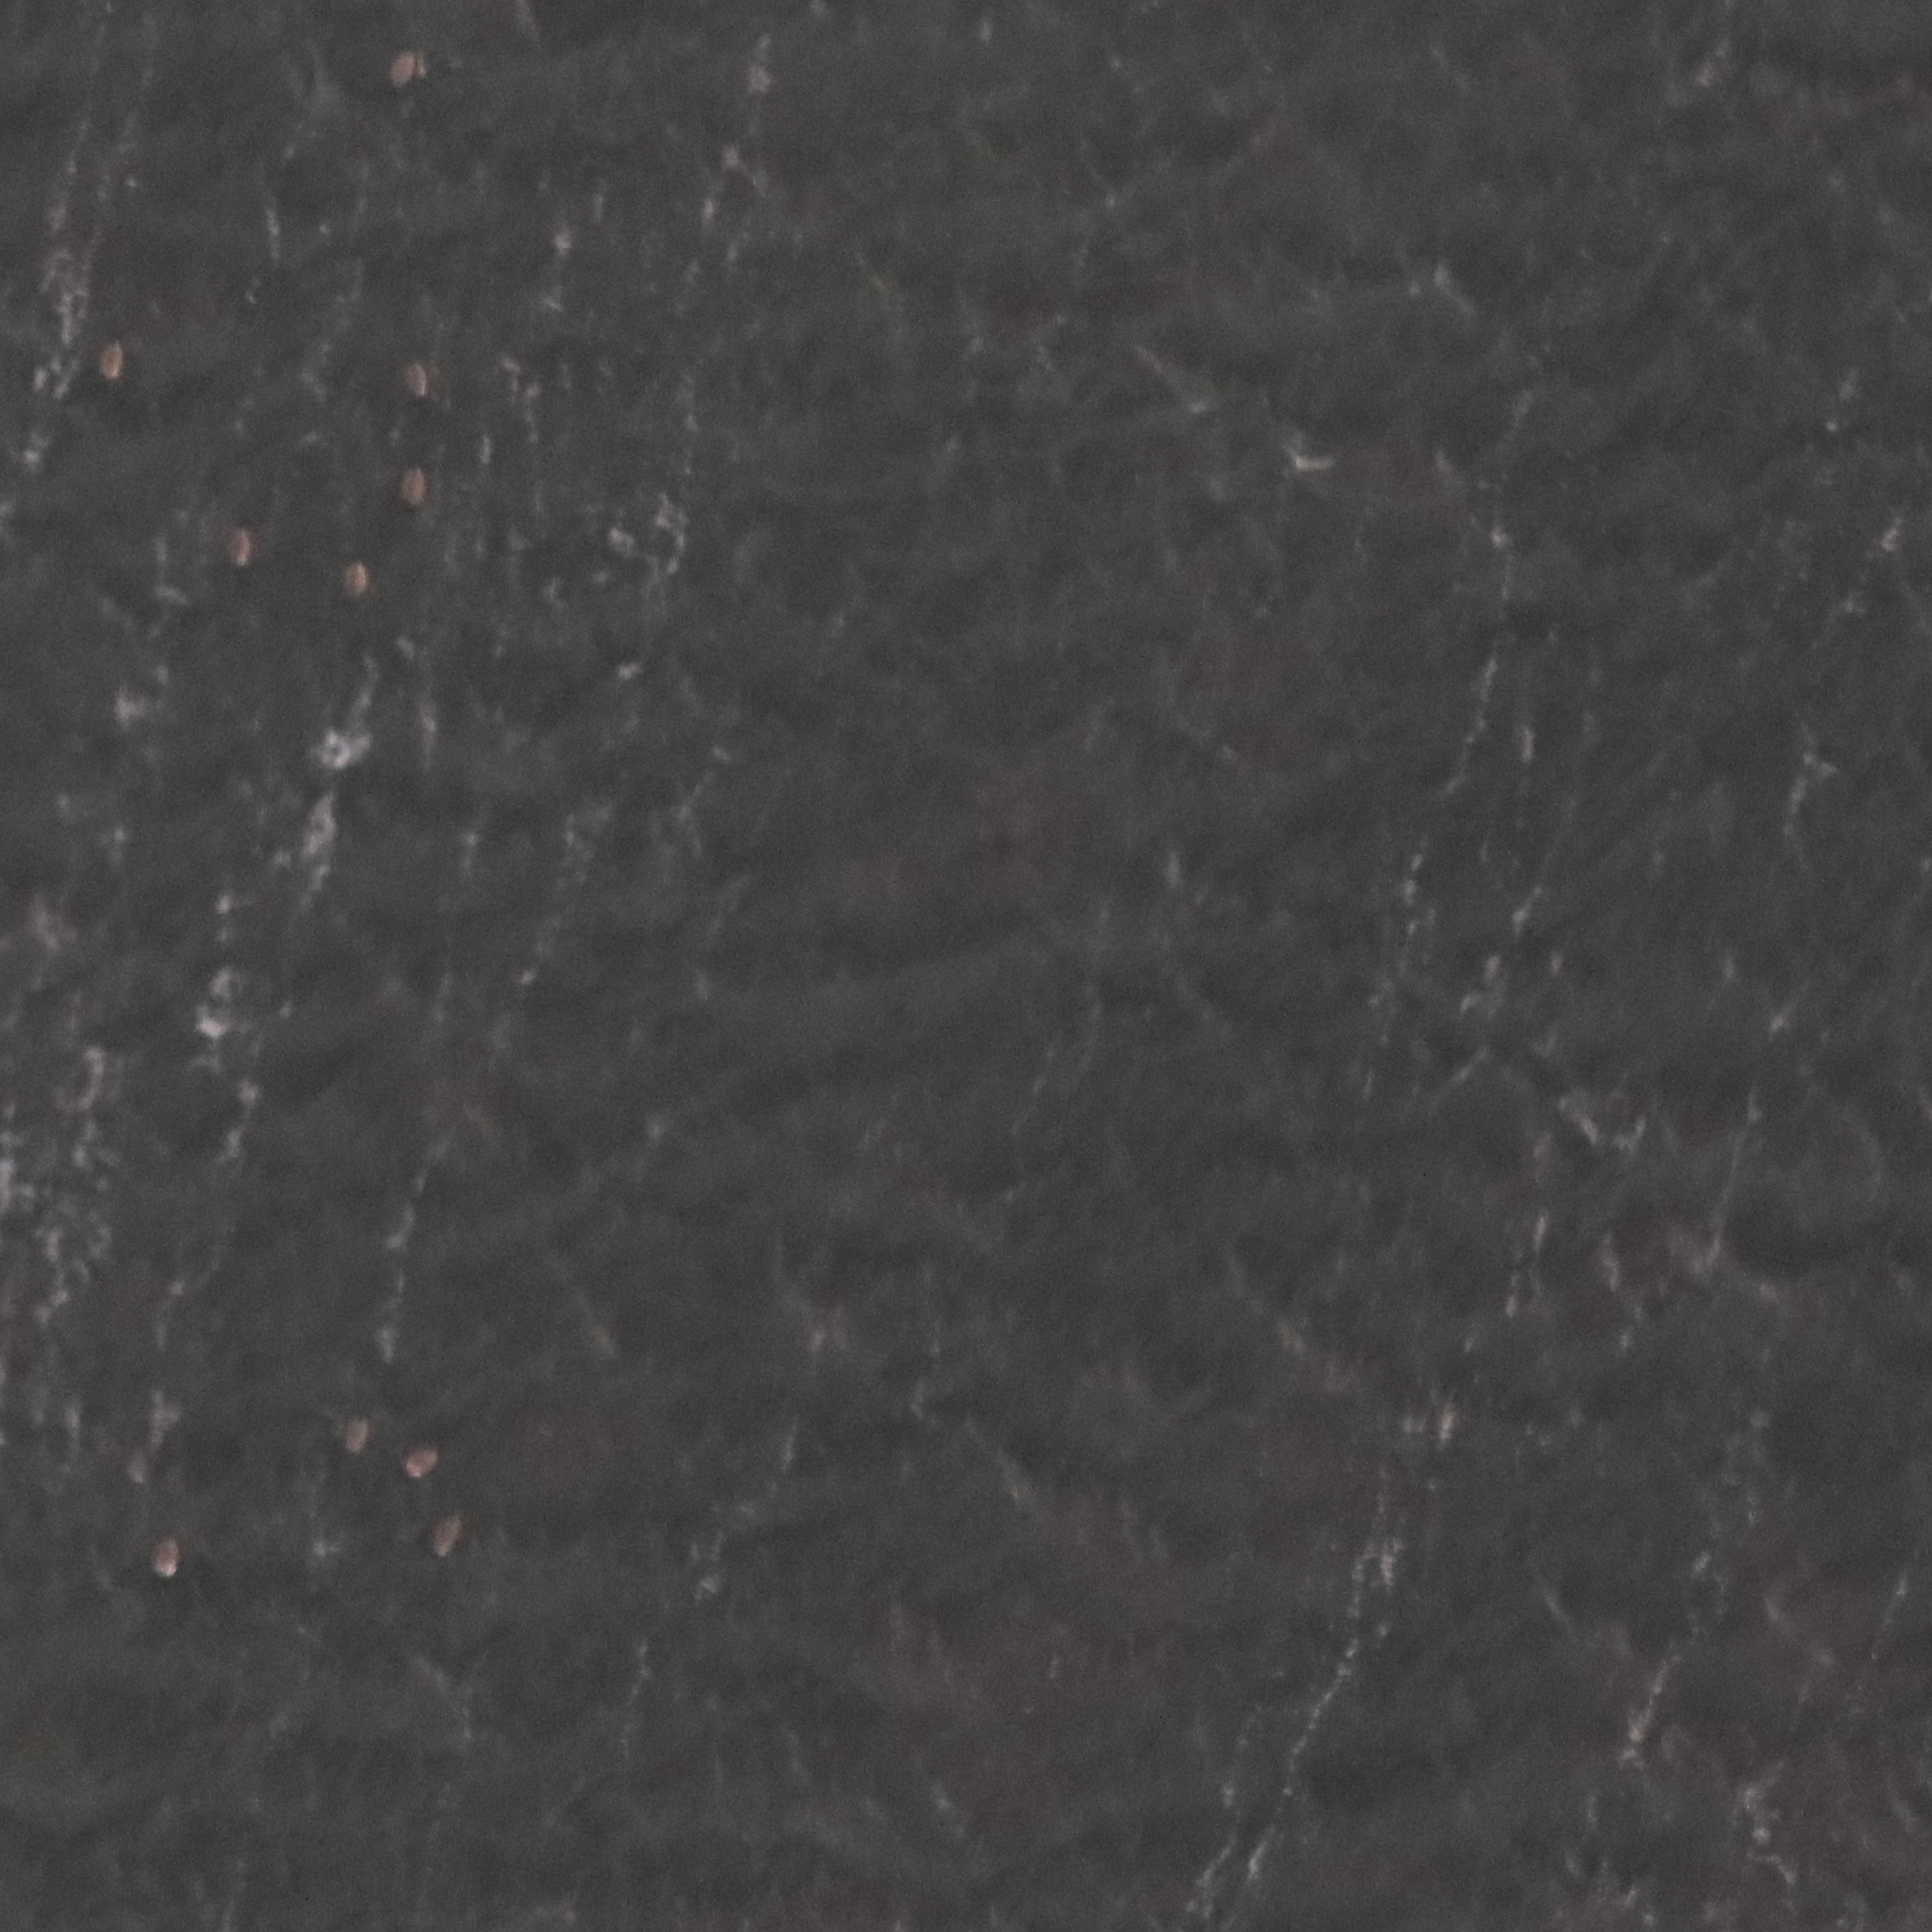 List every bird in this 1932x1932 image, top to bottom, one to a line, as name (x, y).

Canada goose (400, 72)
Canada goose (109, 360)
Canada goose (416, 376)
Canada goose (409, 485)
Canada goose (238, 546)
Canada goose (361, 585)
Canada goose (354, 1429)
Canada goose (415, 1457)
Canada goose (450, 1536)
Canada goose (165, 1555)